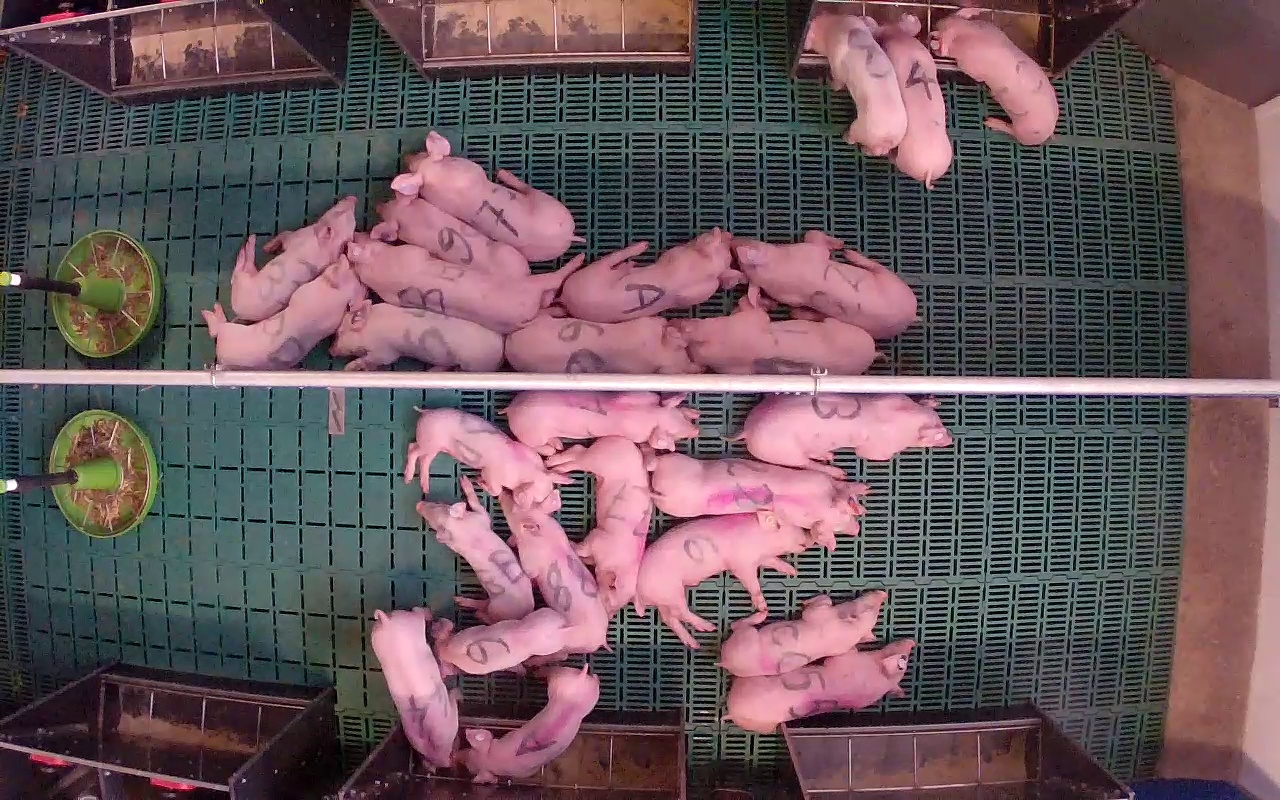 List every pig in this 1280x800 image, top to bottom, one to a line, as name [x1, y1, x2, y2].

pig [928, 3, 1059, 148]
pig [860, 12, 951, 191]
pig [804, 13, 907, 157]
pig [390, 131, 586, 263]
pig [371, 189, 531, 278]
pig [228, 194, 358, 323]
pig [554, 225, 748, 323]
pig [730, 228, 920, 340]
pig [346, 231, 586, 336]
pig [200, 252, 367, 370]
pig [667, 293, 890, 377]
pig [328, 298, 504, 373]
pig [505, 305, 709, 376]
pig [496, 390, 703, 455]
pig [719, 390, 954, 480]
pig [402, 402, 578, 510]
pig [544, 436, 653, 621]
pig [639, 444, 870, 552]
pig [416, 475, 536, 621]
pig [498, 489, 617, 658]
pig [634, 510, 816, 650]
pig [714, 590, 890, 678]
pig [369, 606, 465, 773]
pig [429, 606, 582, 679]
pig [715, 640, 918, 735]
pig [451, 663, 601, 785]